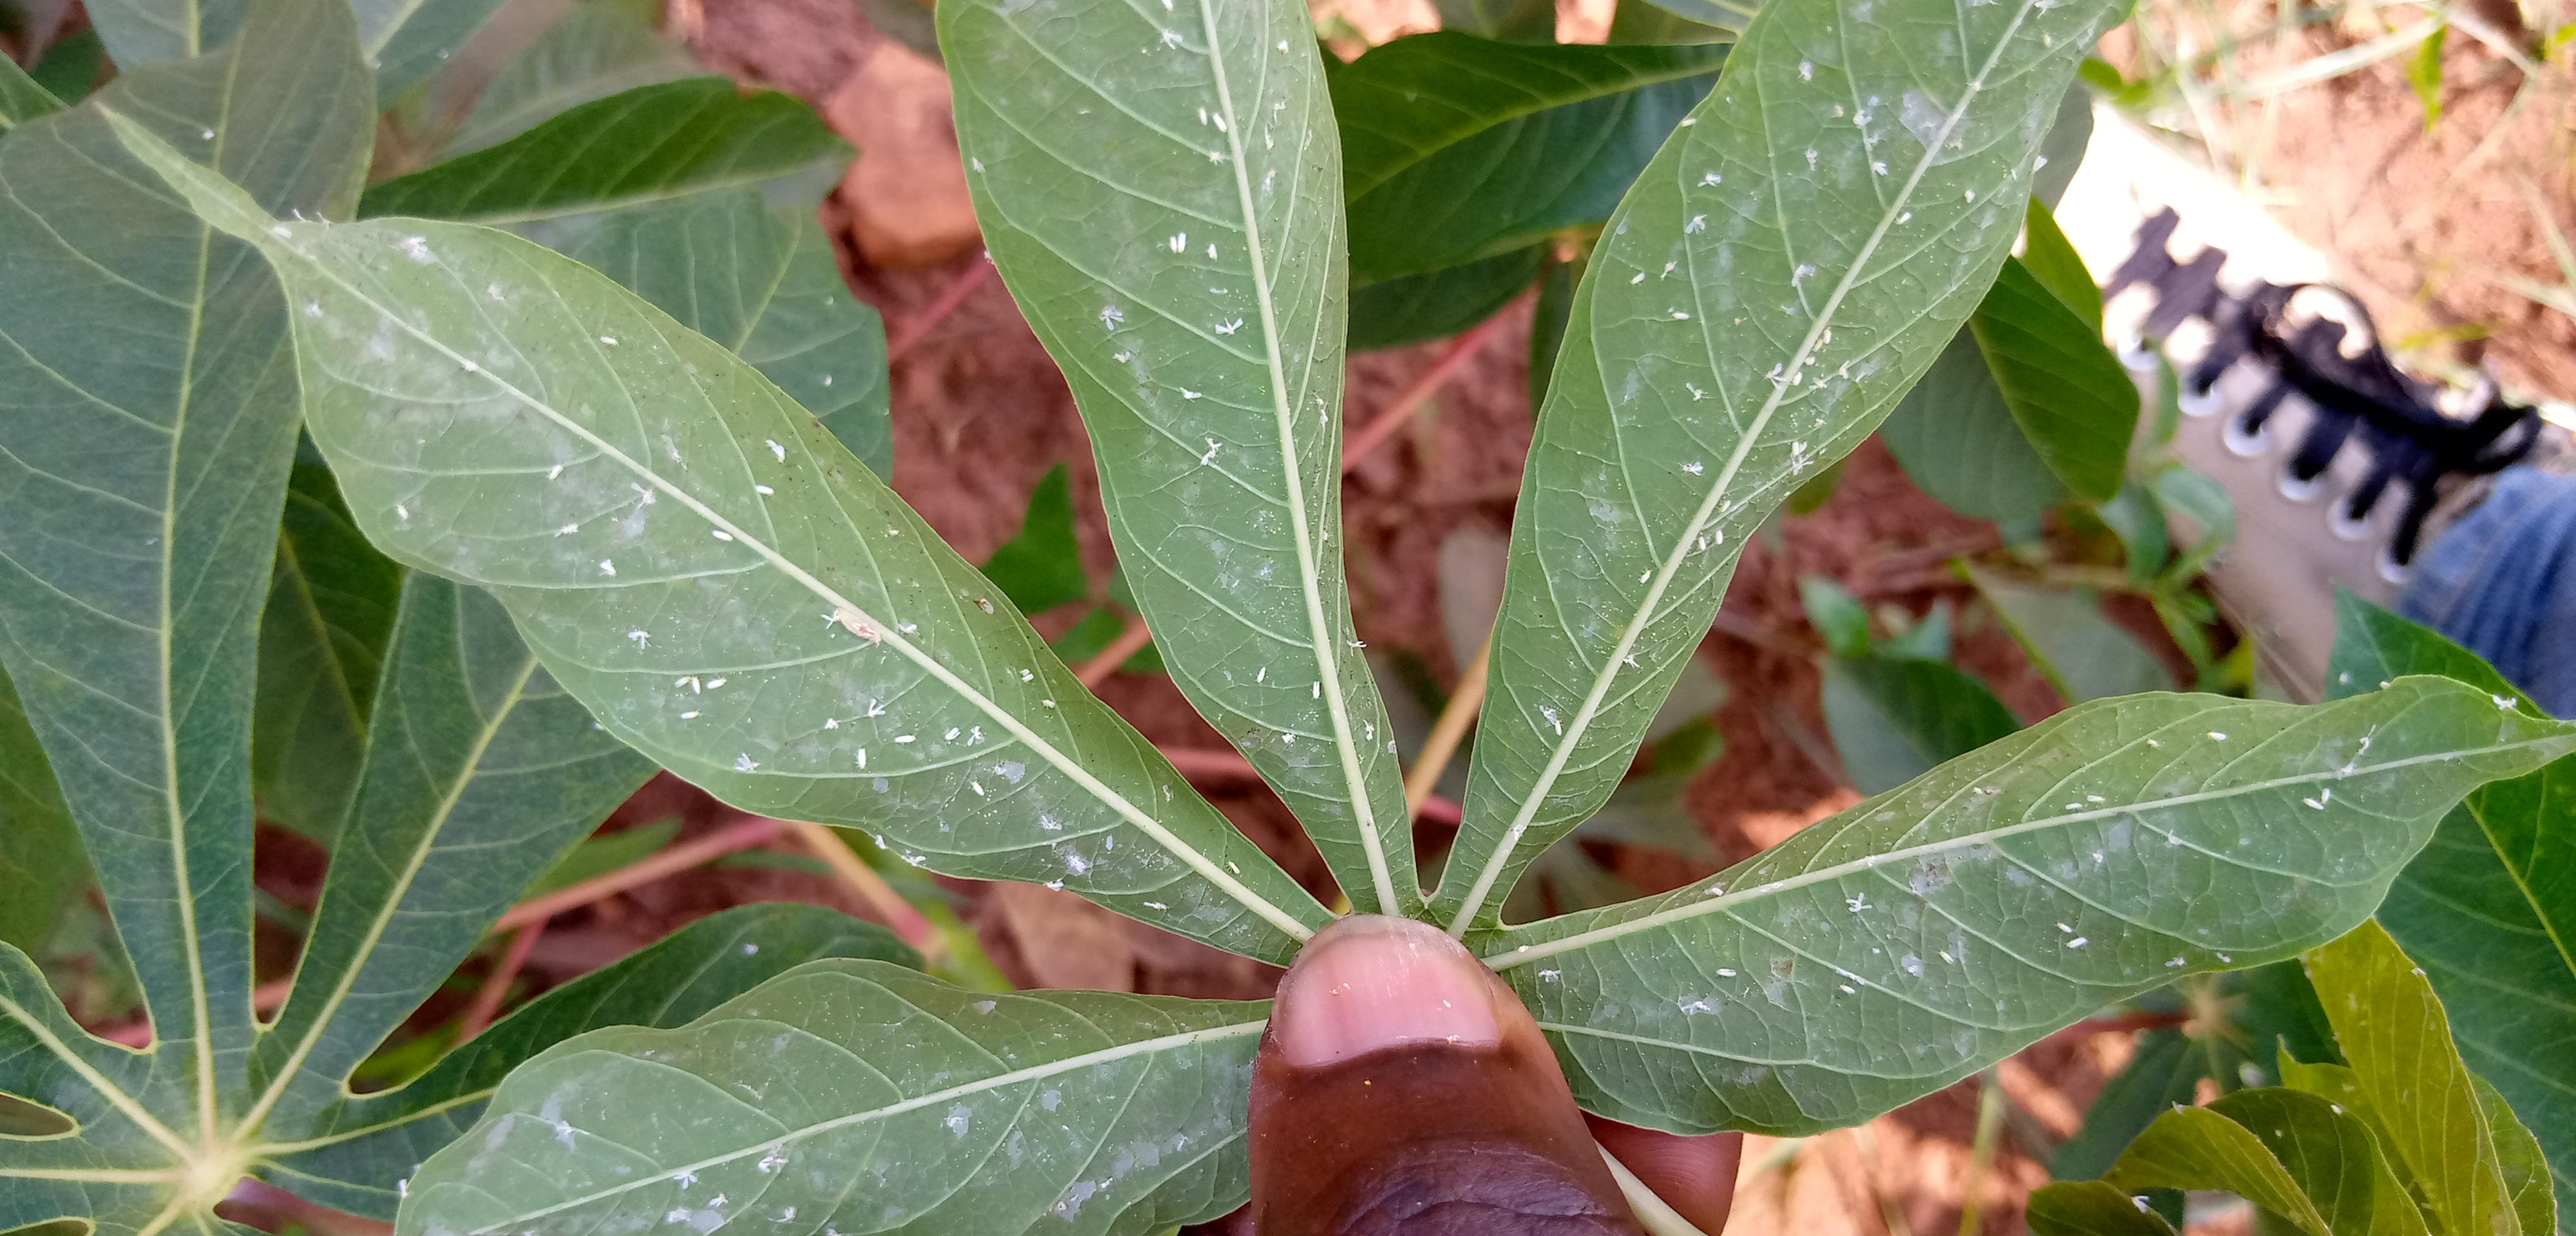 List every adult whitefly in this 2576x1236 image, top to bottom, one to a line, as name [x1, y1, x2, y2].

whitefly [1159, 28, 1184, 50]
whitefly [2041, 30, 2054, 48]
whitefly [1276, 39, 1289, 53]
whitefly [1798, 58, 1813, 81]
whitefly [1197, 106, 1208, 126]
whitefly [1851, 108, 1873, 129]
whitefly [1211, 112, 1227, 133]
whitefly [1680, 118, 1697, 127]
whitefly [1806, 145, 1818, 171]
whitefly [2031, 153, 2047, 174]
whitefly [1871, 160, 1888, 176]
whitefly [1697, 171, 1721, 189]
whitefly [1963, 189, 1977, 203]
whitefly [1896, 211, 1911, 225]
whitefly [1685, 213, 1707, 234]
whitefly [1177, 232, 1186, 254]
whitefly [1168, 235, 1177, 254]
whitefly [1206, 242, 1218, 261]
whitefly [1660, 261, 1678, 281]
whitefly [1792, 264, 1809, 287]
whitefly [1629, 272, 1646, 284]
whitefly [1099, 306, 1124, 331]
whitefly [1671, 311, 1690, 320]
whitefly [1734, 315, 1741, 326]
whitefly [1214, 317, 1243, 336]
whitefly [1823, 326, 1832, 345]
whitefly [600, 335, 619, 348]
whitefly [1112, 351, 1131, 364]
whitefly [1804, 355, 1815, 366]
whitefly [1838, 358, 1850, 379]
whitefly [464, 360, 478, 373]
whitefly [1765, 362, 1788, 389]
whitefly [1792, 371, 1803, 386]
whitefly [1808, 375, 1828, 390]
whitefly [1685, 382, 1713, 402]
whitefly [1178, 386, 1203, 403]
whitefly [1812, 417, 1828, 428]
whitefly [1200, 436, 1223, 467]
whitefly [764, 437, 786, 464]
whitefly [1790, 440, 1808, 457]
whitefly [1790, 458, 1815, 476]
whitefly [1676, 460, 1704, 477]
whitefly [549, 465, 565, 480]
whitefly [630, 481, 657, 509]
whitefly [754, 484, 775, 496]
whitefly [1718, 500, 1732, 512]
whitefly [397, 503, 410, 520]
whitefly [554, 521, 580, 537]
whitefly [886, 527, 901, 537]
whitefly [711, 529, 734, 541]
whitefly [1714, 529, 1723, 546]
whitefly [1698, 535, 1707, 552]
whitefly [600, 558, 617, 578]
whitefly [1639, 568, 1652, 584]
whitefly [898, 622, 918, 635]
whitefly [628, 629, 652, 650]
whitefly [1345, 637, 1368, 657]
whitefly [1623, 653, 1640, 669]
whitefly [1256, 666, 1266, 683]
whitefly [1019, 668, 1034, 682]
whitefly [690, 675, 701, 695]
whitefly [674, 675, 690, 688]
whitefly [706, 677, 728, 689]
whitefly [1312, 680, 1320, 700]
whitefly [2380, 680, 2391, 690]
whitefly [2491, 693, 2517, 711]
whitefly [867, 698, 887, 718]
whitefly [1040, 698, 1056, 711]
whitefly [1538, 704, 1557, 722]
whitefly [679, 710, 700, 719]
whitefly [823, 716, 840, 730]
whitefly [1361, 718, 1375, 742]
whitefly [1554, 719, 1562, 737]
whitefly [966, 725, 985, 747]
whitefly [944, 726, 961, 740]
whitefly [2206, 730, 2228, 742]
whitefly [1281, 732, 1297, 744]
whitefly [893, 735, 917, 744]
whitefly [2146, 737, 2159, 749]
whitefly [857, 747, 867, 769]
whitefly [735, 753, 761, 774]
whitefly [971, 780, 984, 796]
whitefly [2319, 787, 2331, 803]
whitefly [2085, 793, 2106, 803]
whitefly [2301, 796, 2324, 810]
whitefly [2063, 802, 2085, 810]
whitefly [2165, 827, 2183, 849]
whitefly [875, 833, 887, 850]
whitefly [900, 848, 927, 868]
whitefly [2089, 850, 2106, 865]
whitefly [1227, 859, 1241, 875]
whitefly [1045, 879, 1065, 892]
whitefly [1703, 883, 1724, 896]
whitefly [1845, 891, 1872, 912]
whitefly [1142, 900, 1170, 912]
whitefly [2056, 921, 2072, 934]
whitefly [2065, 936, 2089, 948]
whitefly [1938, 949, 1954, 964]
whitefly [2213, 950, 2233, 964]
whitefly [2164, 955, 2186, 969]
whitefly [1537, 968, 1560, 982]
whitefly [1715, 968, 1738, 978]
whitefly [1837, 983, 1856, 995]
whitefly [757, 1155, 773, 1175]
whitefly [673, 1171, 699, 1189]
whitefly [709, 1192, 730, 1208]
whitefly [777, 1206, 798, 1223]